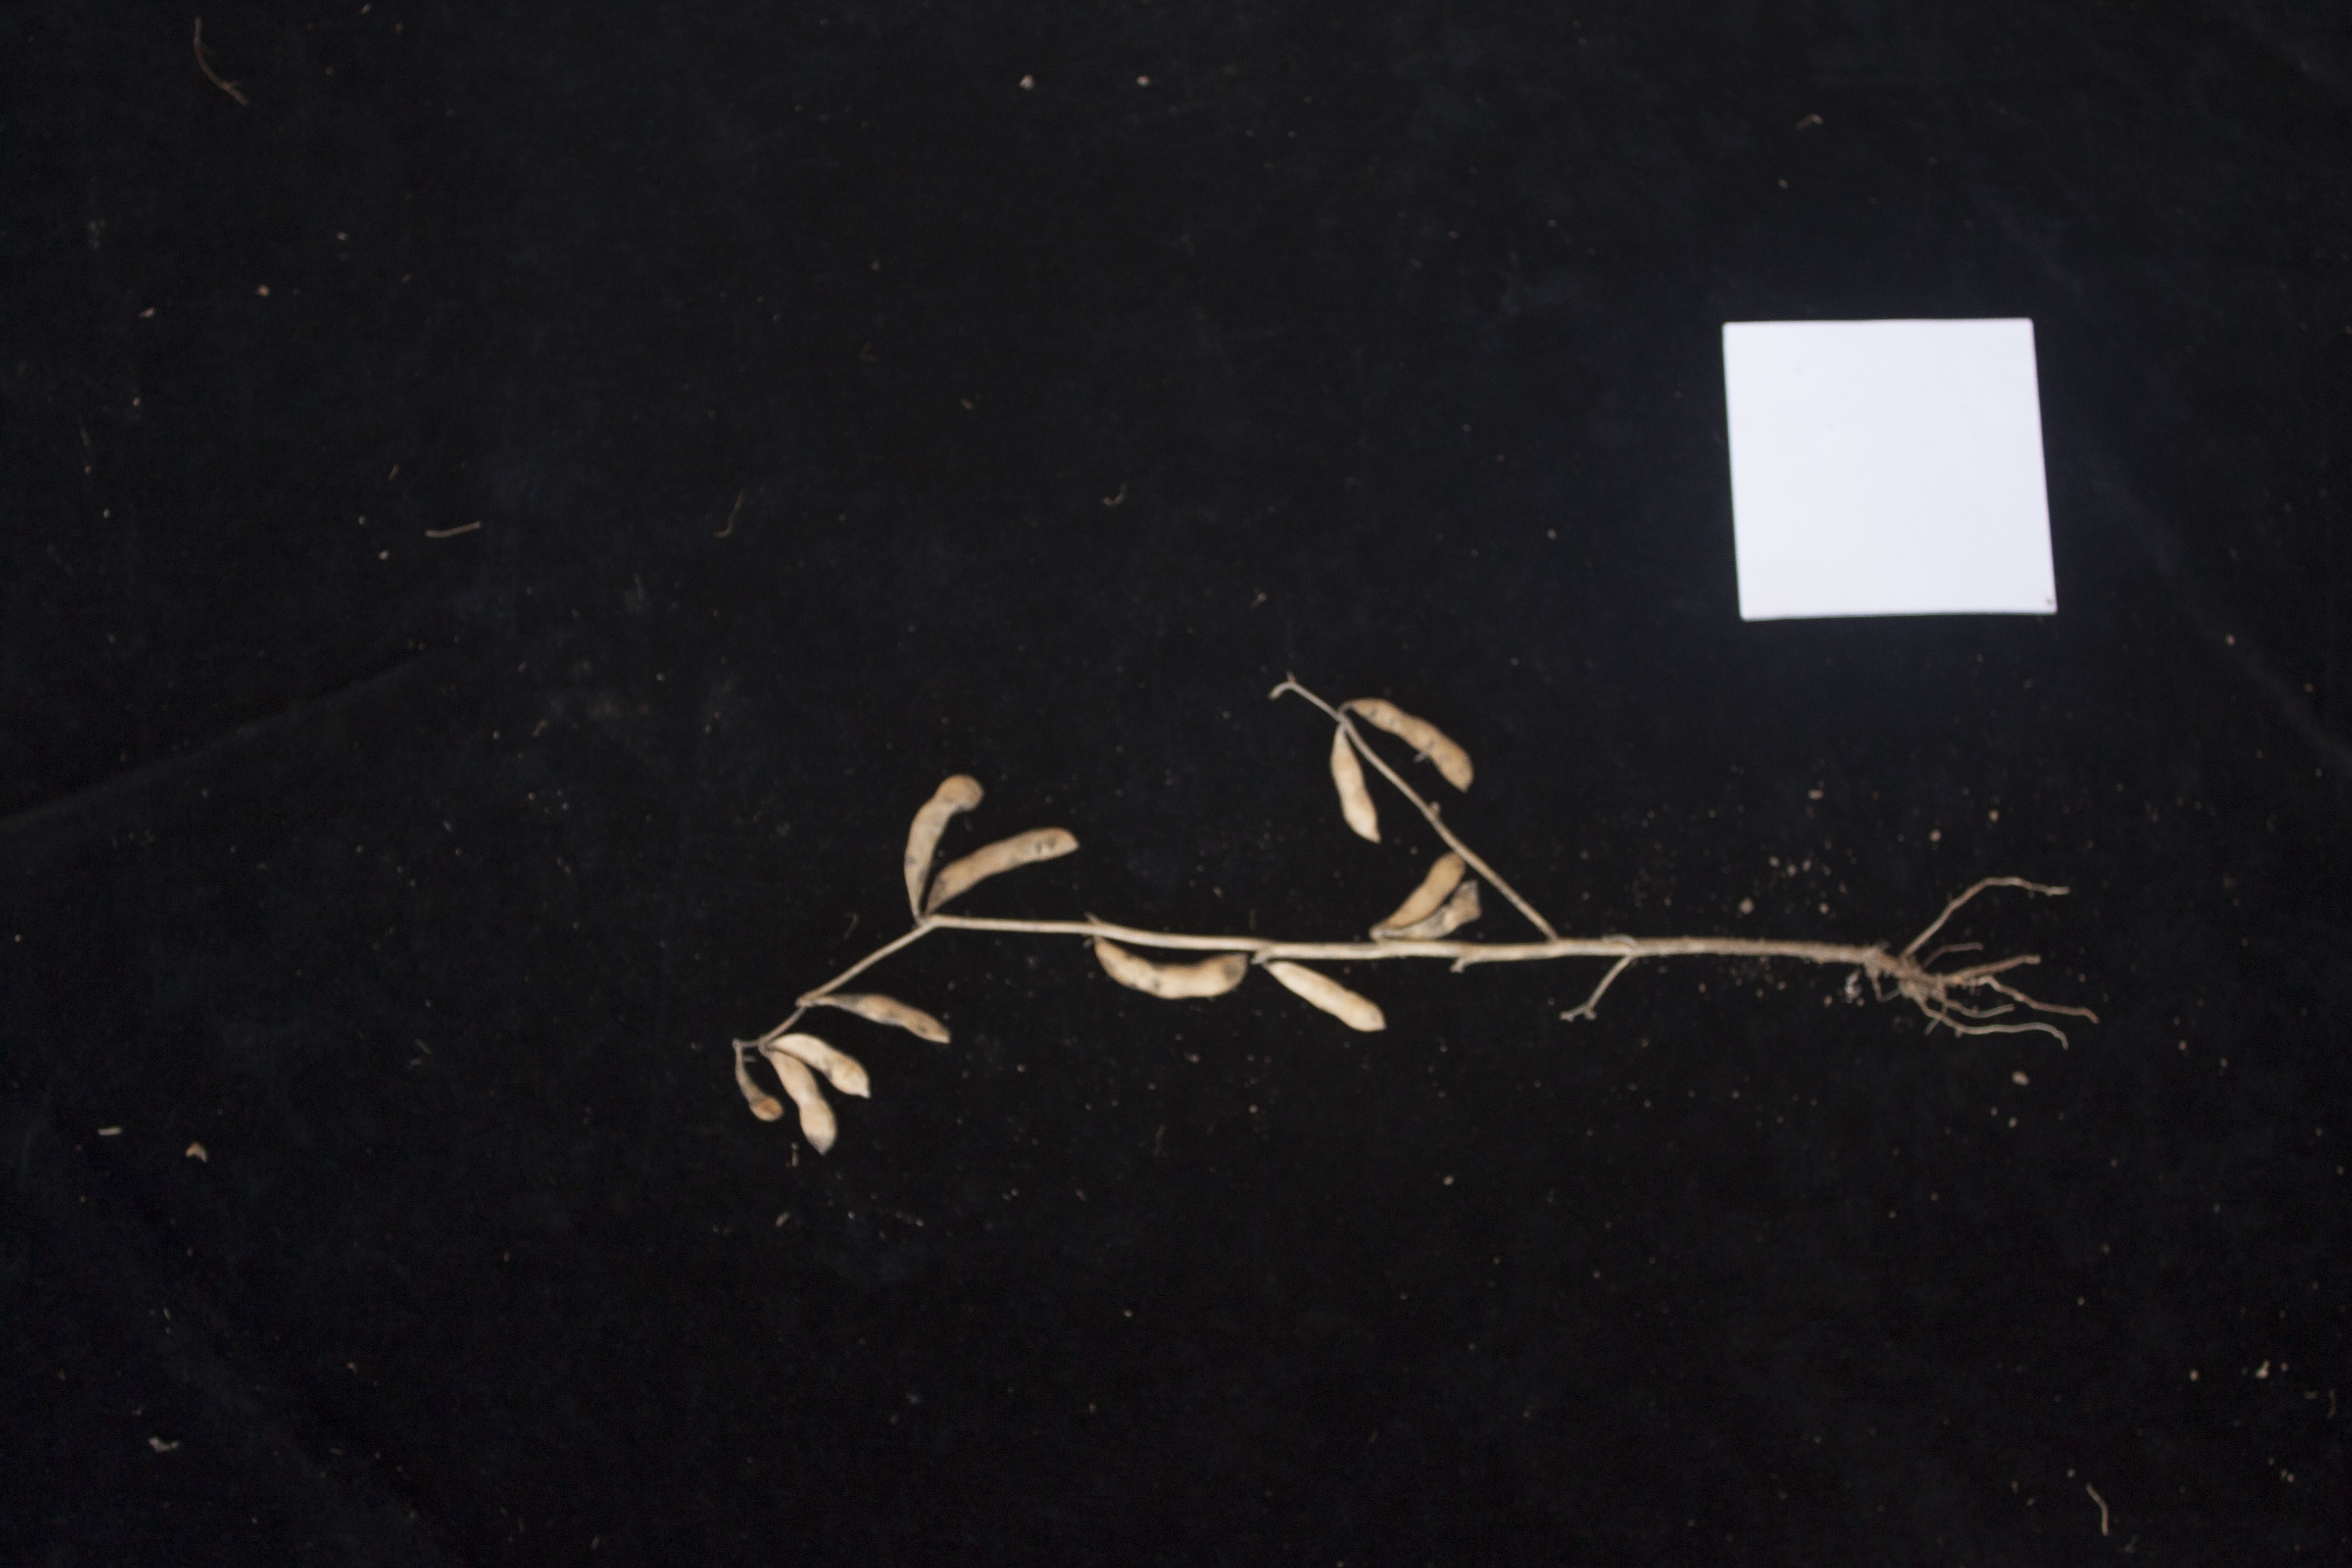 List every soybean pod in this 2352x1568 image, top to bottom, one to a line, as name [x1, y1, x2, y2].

soybean pod [1342, 699, 1471, 793]
soybean pod [1329, 725, 1377, 843]
soybean pod [904, 777, 981, 917]
soybean pod [929, 831, 1077, 911]
soybean pod [1374, 852, 1462, 932]
soybean pod [1095, 938, 1245, 1000]
soybean pod [1262, 963, 1384, 1031]
soybean pod [799, 998, 950, 1044]
soybean pod [767, 1036, 869, 1099]
soybean pod [735, 1041, 783, 1121]
soybean pod [763, 1053, 836, 1154]